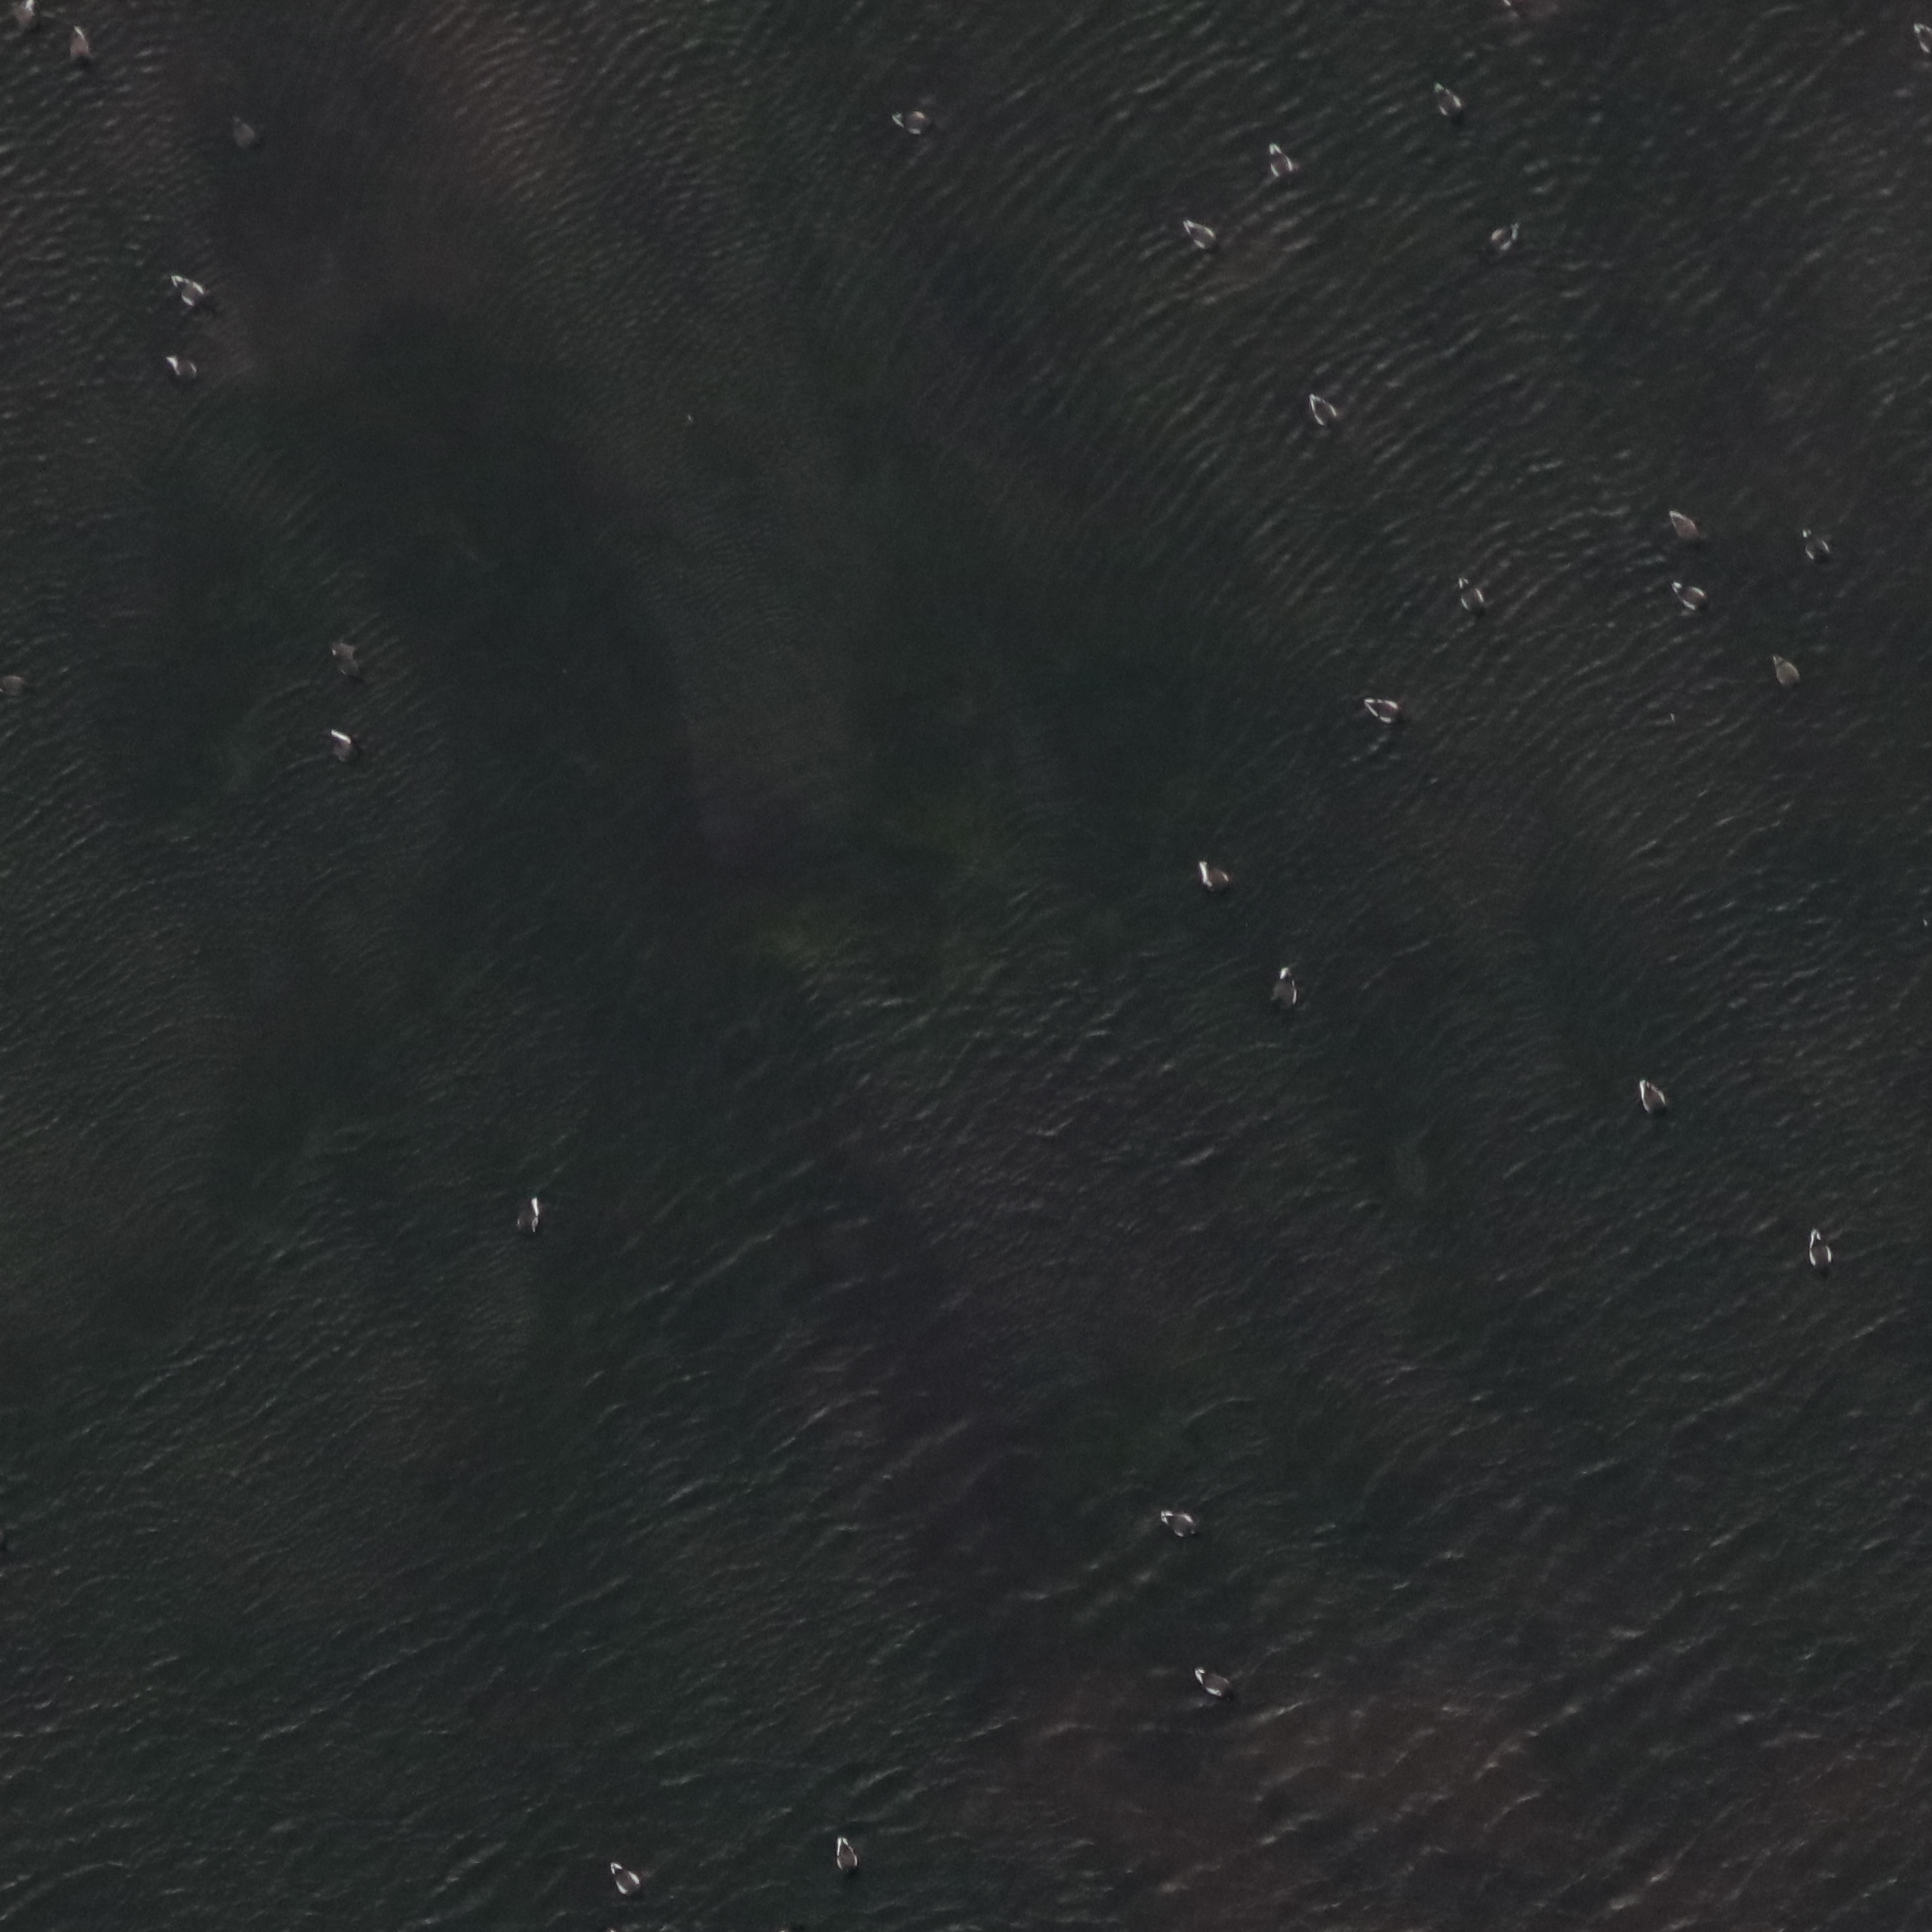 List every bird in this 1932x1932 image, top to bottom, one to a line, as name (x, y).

brant (28, 16)
brant (1927, 44)
brant (80, 45)
brant (1448, 103)
brant (915, 122)
brant (247, 136)
brant (1282, 162)
brant (1200, 234)
brant (1504, 239)
brant (189, 293)
brant (181, 368)
brant (1323, 411)
brant (1686, 528)
brant (1816, 547)
brant (1690, 596)
brant (1472, 598)
brant (347, 659)
brant (1787, 672)
brant (11, 687)
brant (1383, 711)
brant (341, 742)
brant (1214, 877)
brant (1287, 989)
brant (1653, 1100)
brant (528, 1217)
brant (1820, 1253)
brant (1181, 1526)
brant (1214, 1683)
brant (847, 1857)
brant (626, 1881)